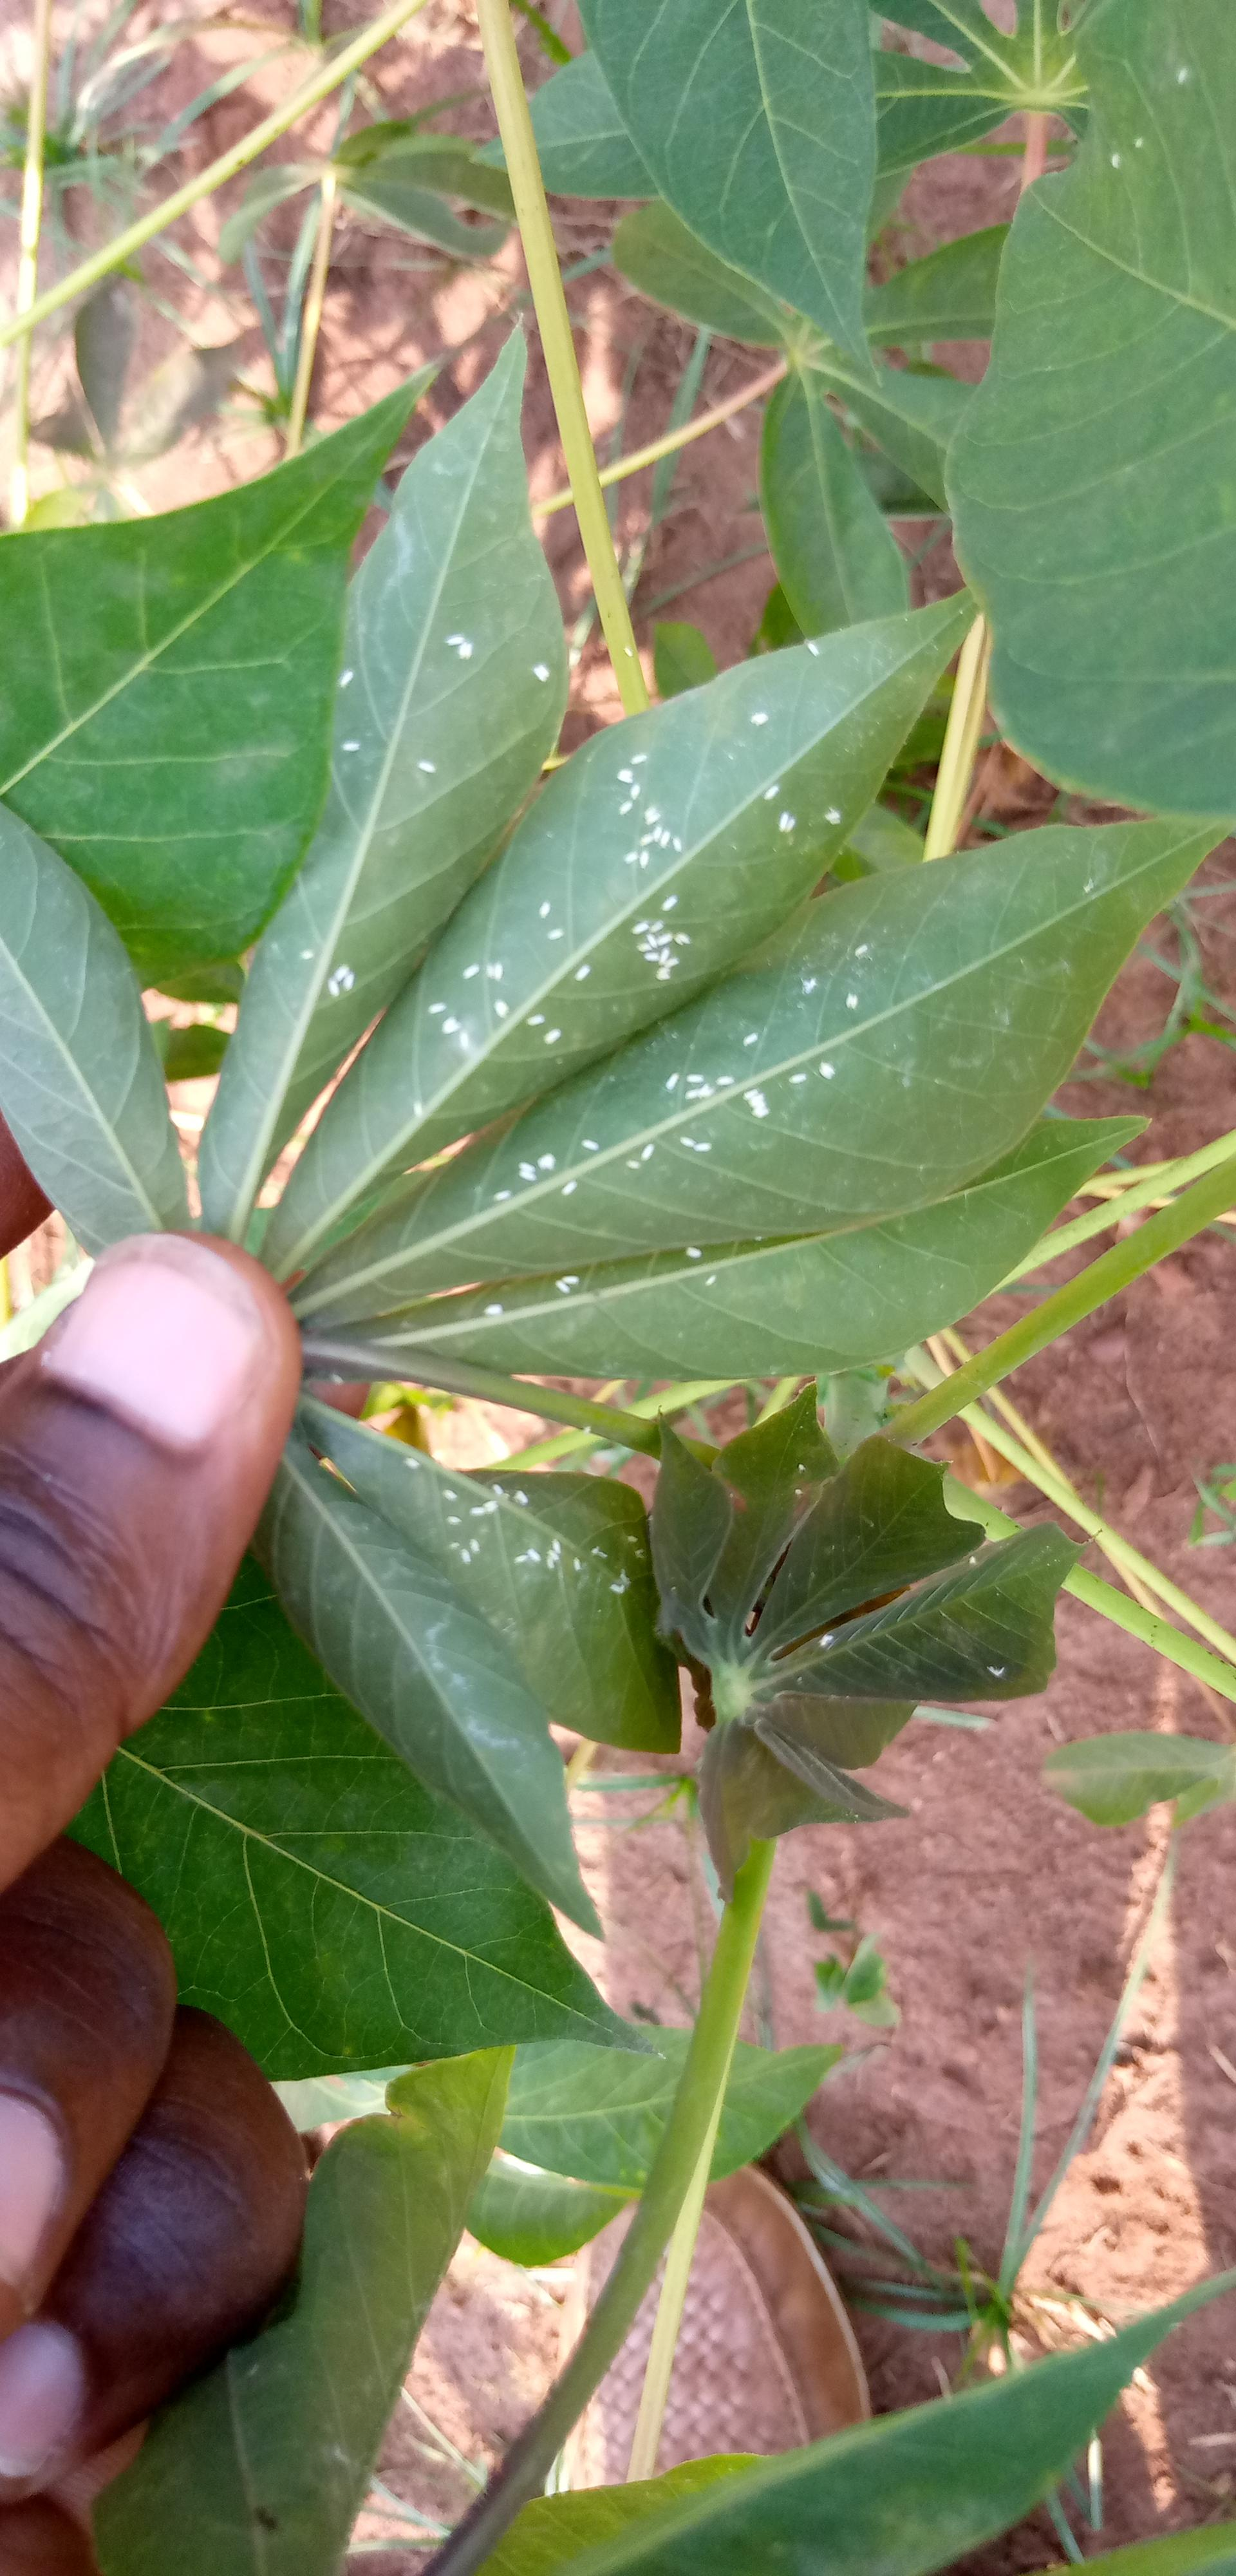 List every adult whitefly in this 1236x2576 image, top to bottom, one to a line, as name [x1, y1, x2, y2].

whitefly [1176, 65, 1190, 85]
whitefly [1134, 135, 1147, 151]
whitefly [1109, 152, 1121, 171]
whitefly [445, 632, 466, 649]
whitefly [805, 641, 823, 657]
whitefly [460, 643, 473, 661]
whitefly [622, 646, 634, 658]
whitefly [532, 662, 553, 684]
whitefly [337, 668, 354, 690]
whitefly [747, 710, 771, 728]
whitefly [339, 740, 363, 753]
whitefly [628, 752, 649, 766]
whitefly [415, 757, 438, 775]
whitefly [615, 767, 635, 784]
whitefly [628, 784, 642, 800]
whitefly [764, 784, 781, 800]
whitefly [618, 800, 633, 817]
whitefly [644, 806, 655, 817]
whitefly [824, 806, 845, 826]
whitefly [646, 812, 662, 828]
whitefly [778, 813, 788, 834]
whitefly [787, 816, 796, 833]
whitefly [655, 826, 662, 840]
whitefly [660, 829, 671, 849]
whitefly [639, 832, 654, 846]
whitefly [670, 835, 686, 854]
whitefly [623, 850, 640, 866]
whitefly [639, 851, 650, 869]
whitefly [659, 894, 682, 914]
whitefly [536, 899, 552, 920]
whitefly [631, 921, 650, 938]
whitefly [545, 927, 567, 942]
whitefly [673, 929, 691, 948]
whitefly [659, 931, 675, 949]
whitefly [635, 940, 651, 951]
whitefly [852, 943, 871, 958]
whitefly [661, 946, 671, 964]
whitefly [300, 950, 315, 960]
whitefly [643, 951, 660, 964]
whitefly [460, 960, 480, 981]
whitefly [493, 961, 503, 982]
whitefly [333, 964, 351, 978]
whitefly [574, 964, 594, 981]
whitefly [655, 965, 673, 982]
whitefly [343, 972, 354, 991]
whitefly [798, 976, 816, 996]
whitefly [327, 979, 342, 998]
whitefly [841, 990, 860, 1013]
whitefly [492, 998, 512, 1020]
whitefly [427, 1000, 446, 1014]
whitefly [523, 1014, 547, 1028]
whitefly [440, 1016, 463, 1033]
whitefly [544, 1027, 563, 1045]
whitefly [458, 1030, 472, 1050]
whitefly [742, 1031, 760, 1047]
whitefly [818, 1059, 838, 1080]
whitefly [682, 1071, 707, 1084]
whitefly [664, 1072, 681, 1093]
whitefly [786, 1072, 809, 1087]
whitefly [714, 1075, 738, 1087]
whitefly [698, 1084, 716, 1101]
whitefly [682, 1086, 697, 1100]
whitefly [744, 1088, 760, 1099]
whitefly [747, 1097, 767, 1107]
whitefly [751, 1106, 771, 1119]
whitefly [579, 1135, 600, 1153]
whitefly [679, 1135, 697, 1148]
whitefly [693, 1141, 713, 1153]
whitefly [639, 1142, 657, 1163]
whitefly [532, 1151, 561, 1171]
whitefly [518, 1159, 537, 1171]
whitefly [624, 1159, 643, 1170]
whitefly [517, 1169, 537, 1183]
whitefly [560, 1179, 580, 1196]
whitefly [491, 1189, 512, 1203]
whitefly [683, 1244, 704, 1259]
whitefly [704, 1272, 718, 1289]
whitefly [561, 1274, 580, 1286]
whitefly [554, 1278, 571, 1295]
whitefly [481, 1303, 504, 1316]
whitefly [403, 1456, 423, 1470]
whitefly [796, 1461, 808, 1472]
whitefly [492, 1482, 504, 1497]
whitefly [440, 1487, 460, 1502]
whitefly [792, 1487, 805, 1498]
whitefly [514, 1488, 531, 1506]
whitefly [468, 1503, 485, 1517]
whitefly [443, 1513, 462, 1526]
whitefly [626, 1533, 639, 1544]
whitefly [469, 1536, 483, 1554]
whitefly [550, 1537, 563, 1553]
whitefly [589, 1543, 610, 1560]
whitefly [527, 1547, 541, 1564]
whitefly [458, 1548, 473, 1566]
whitefly [546, 1549, 560, 1561]
whitefly [512, 1553, 528, 1564]
whitefly [966, 1553, 979, 1566]
whitefly [572, 1555, 584, 1572]
whitefly [609, 1580, 626, 1595]
whitefly [817, 1629, 835, 1649]
whitefly [982, 1662, 1009, 1679]